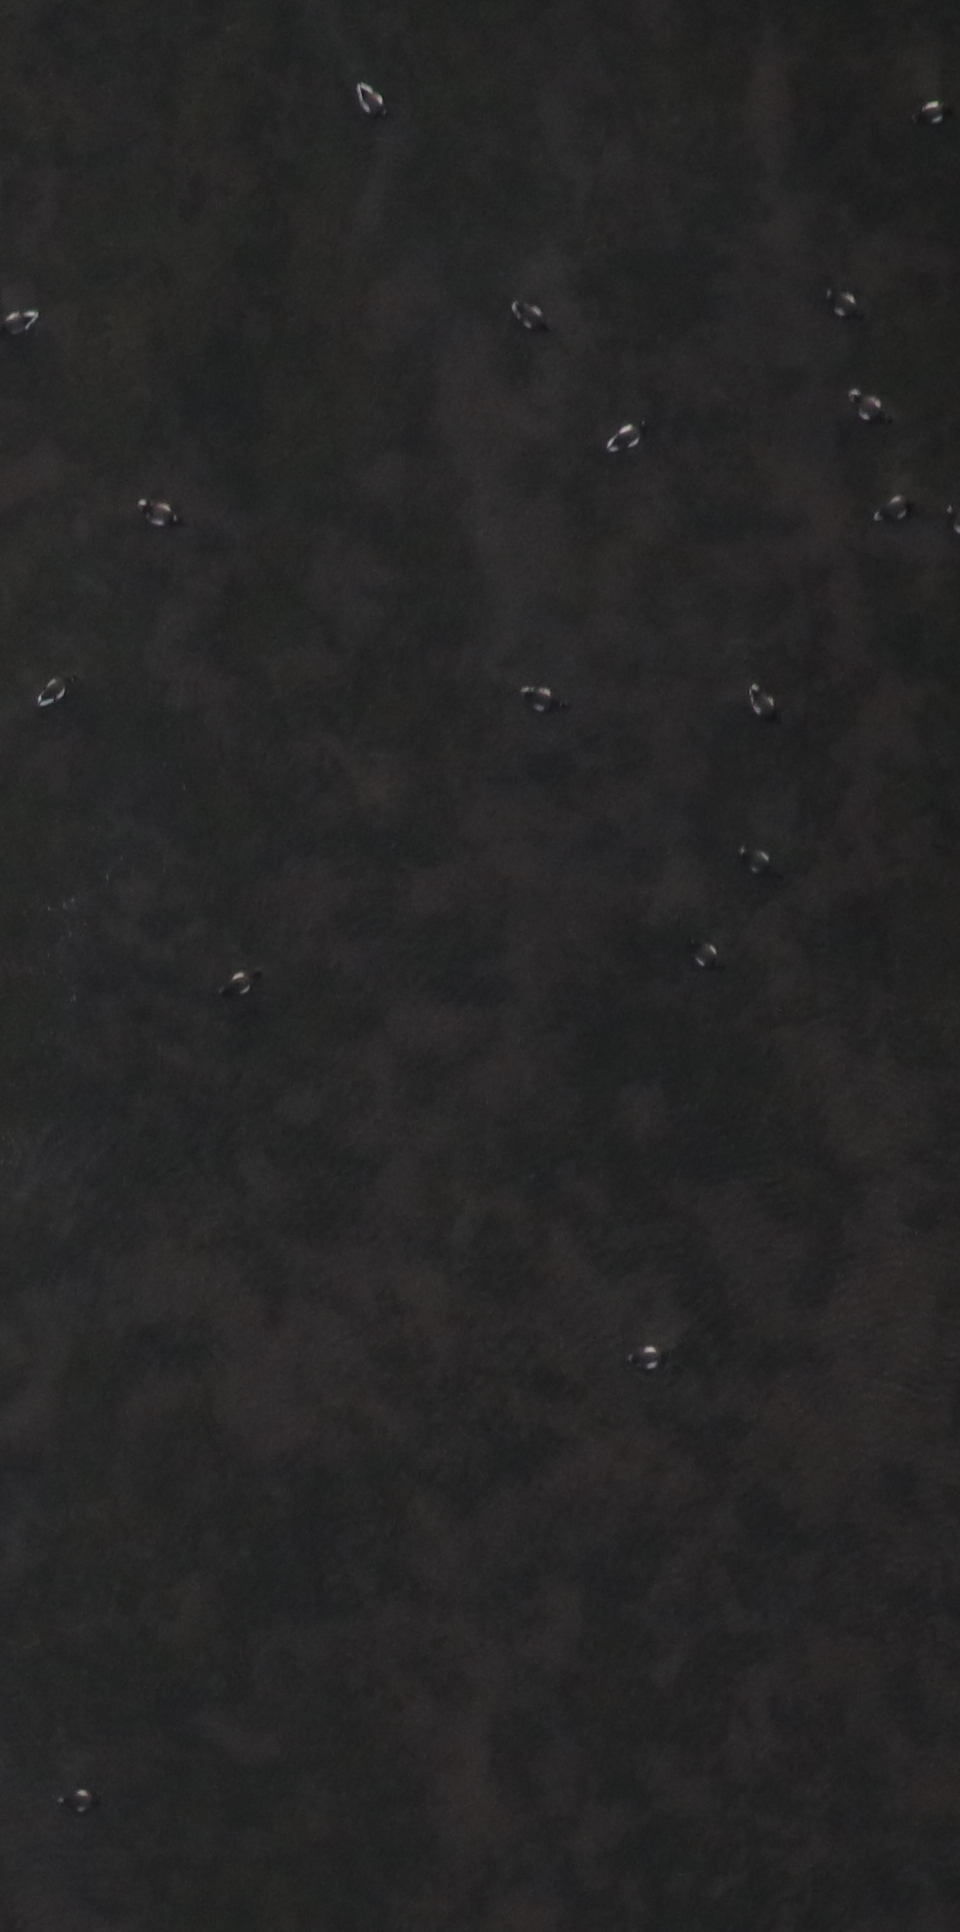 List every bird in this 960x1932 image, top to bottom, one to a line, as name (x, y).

brant (371, 101)
brant (937, 115)
brant (840, 303)
brant (529, 315)
brant (16, 324)
brant (868, 406)
brant (627, 435)
brant (894, 508)
brant (158, 512)
brant (53, 691)
brant (541, 700)
brant (762, 703)
brant (753, 857)
brant (705, 955)
brant (241, 982)
brant (648, 1359)
brant (78, 1799)